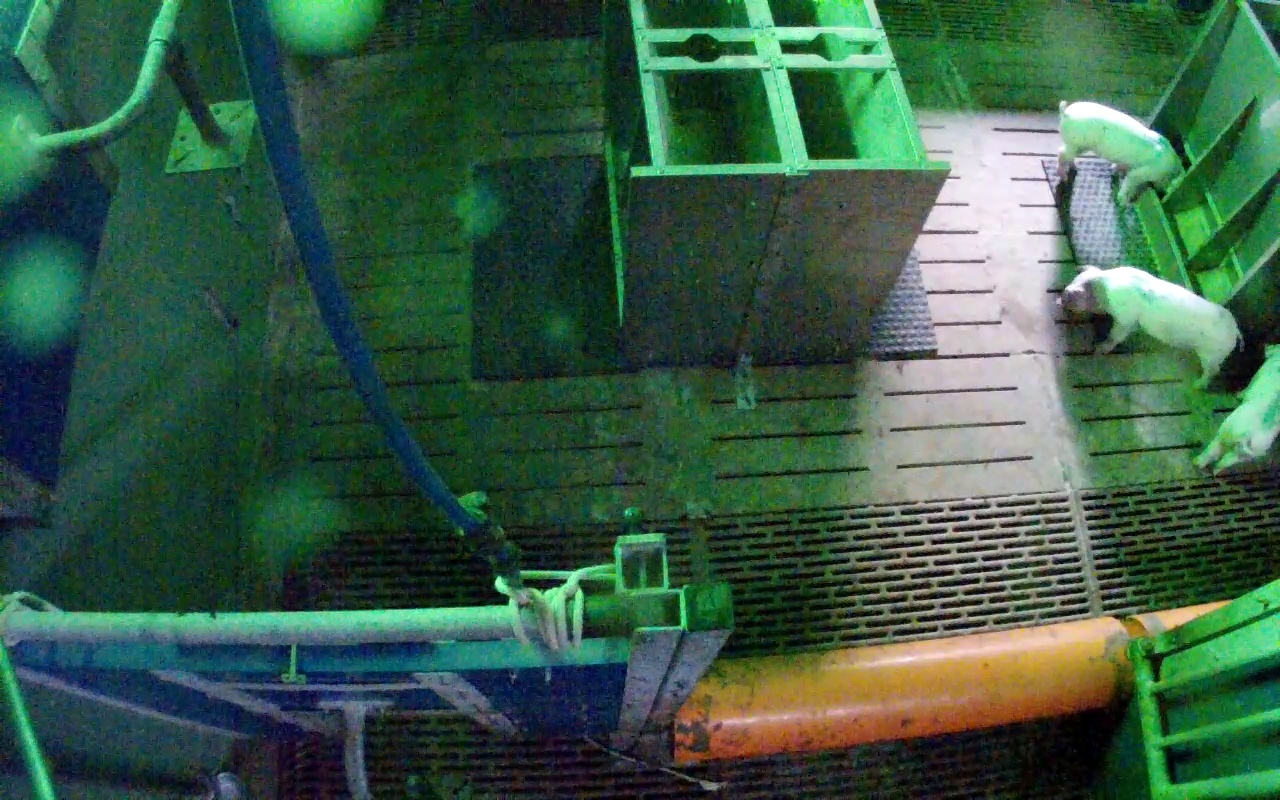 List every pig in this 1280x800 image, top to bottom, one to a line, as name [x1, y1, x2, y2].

pig [1057, 100, 1182, 206]
pig [1053, 265, 1243, 385]
pig [1195, 348, 1279, 477]